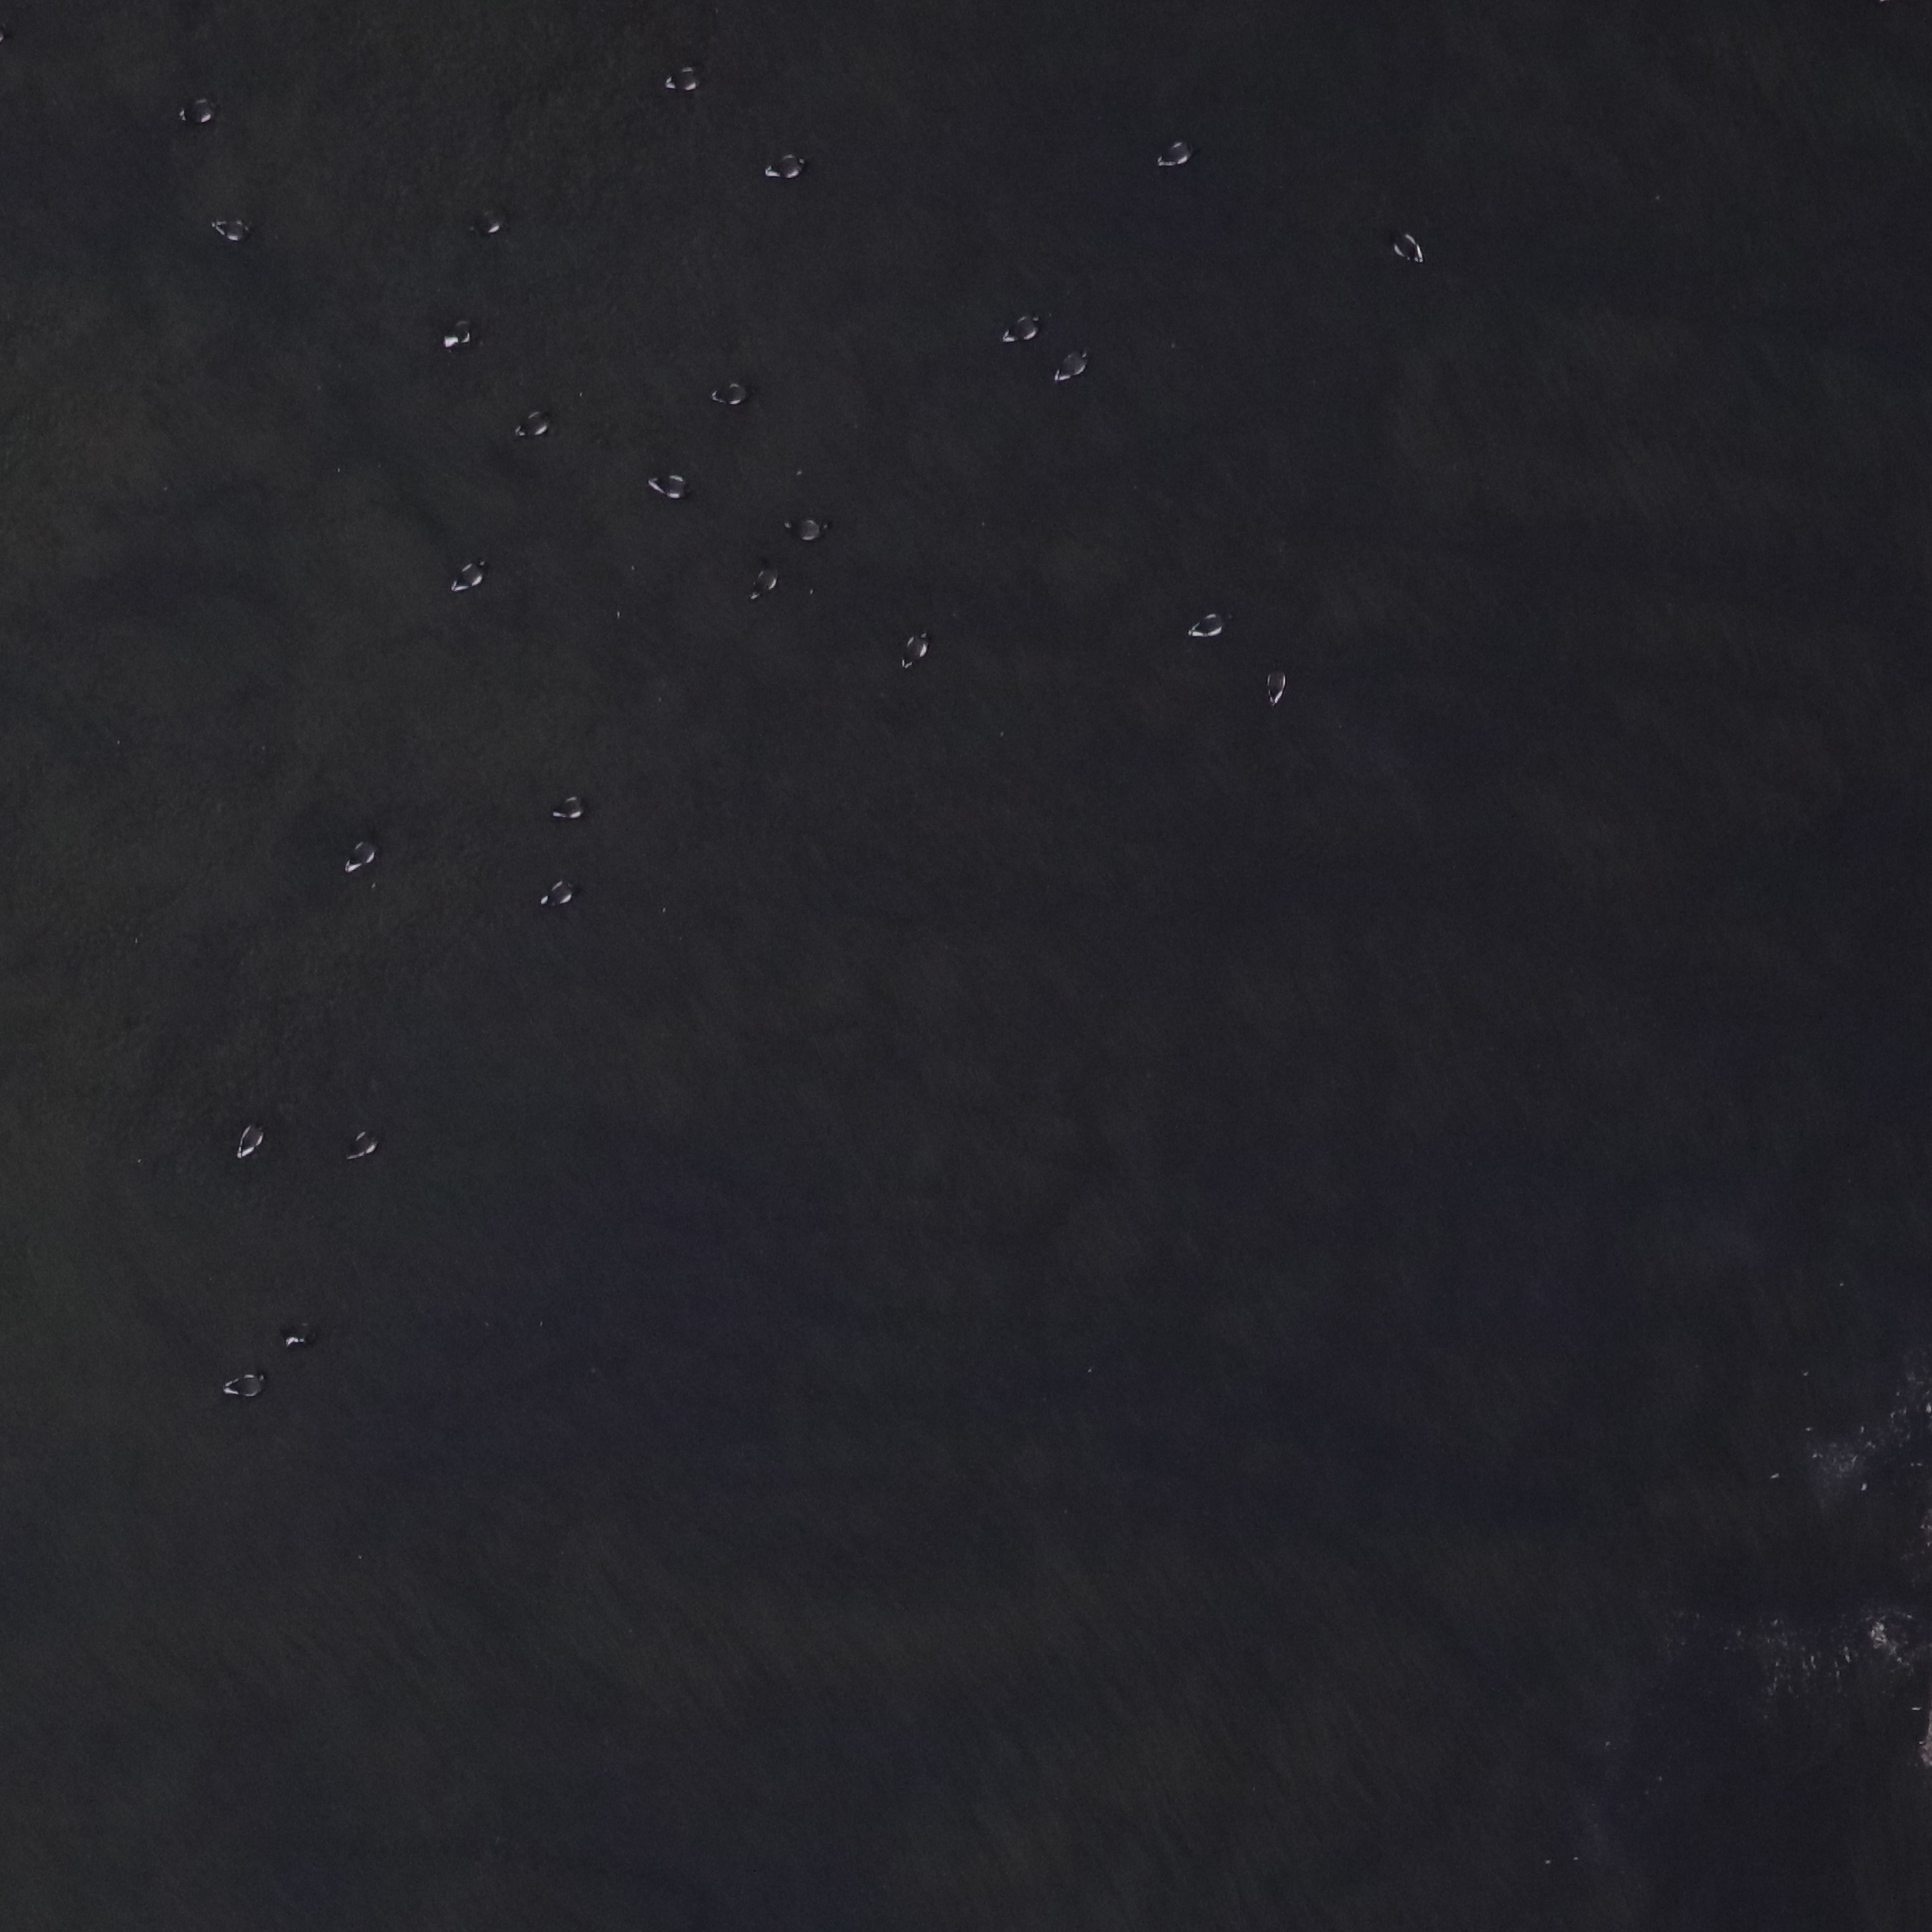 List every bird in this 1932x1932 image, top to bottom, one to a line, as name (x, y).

brant (685, 79)
brant (200, 110)
brant (1176, 152)
brant (787, 166)
brant (491, 221)
brant (232, 228)
brant (1407, 248)
brant (1022, 328)
brant (461, 334)
brant (1072, 366)
brant (731, 393)
brant (535, 424)
brant (672, 486)
brant (808, 528)
brant (470, 576)
brant (764, 580)
brant (1210, 624)
brant (915, 648)
brant (1276, 684)
brant (571, 808)
brant (361, 855)
brant (559, 894)
brant (251, 1139)
brant (361, 1145)
brant (298, 1334)
brant (248, 1386)